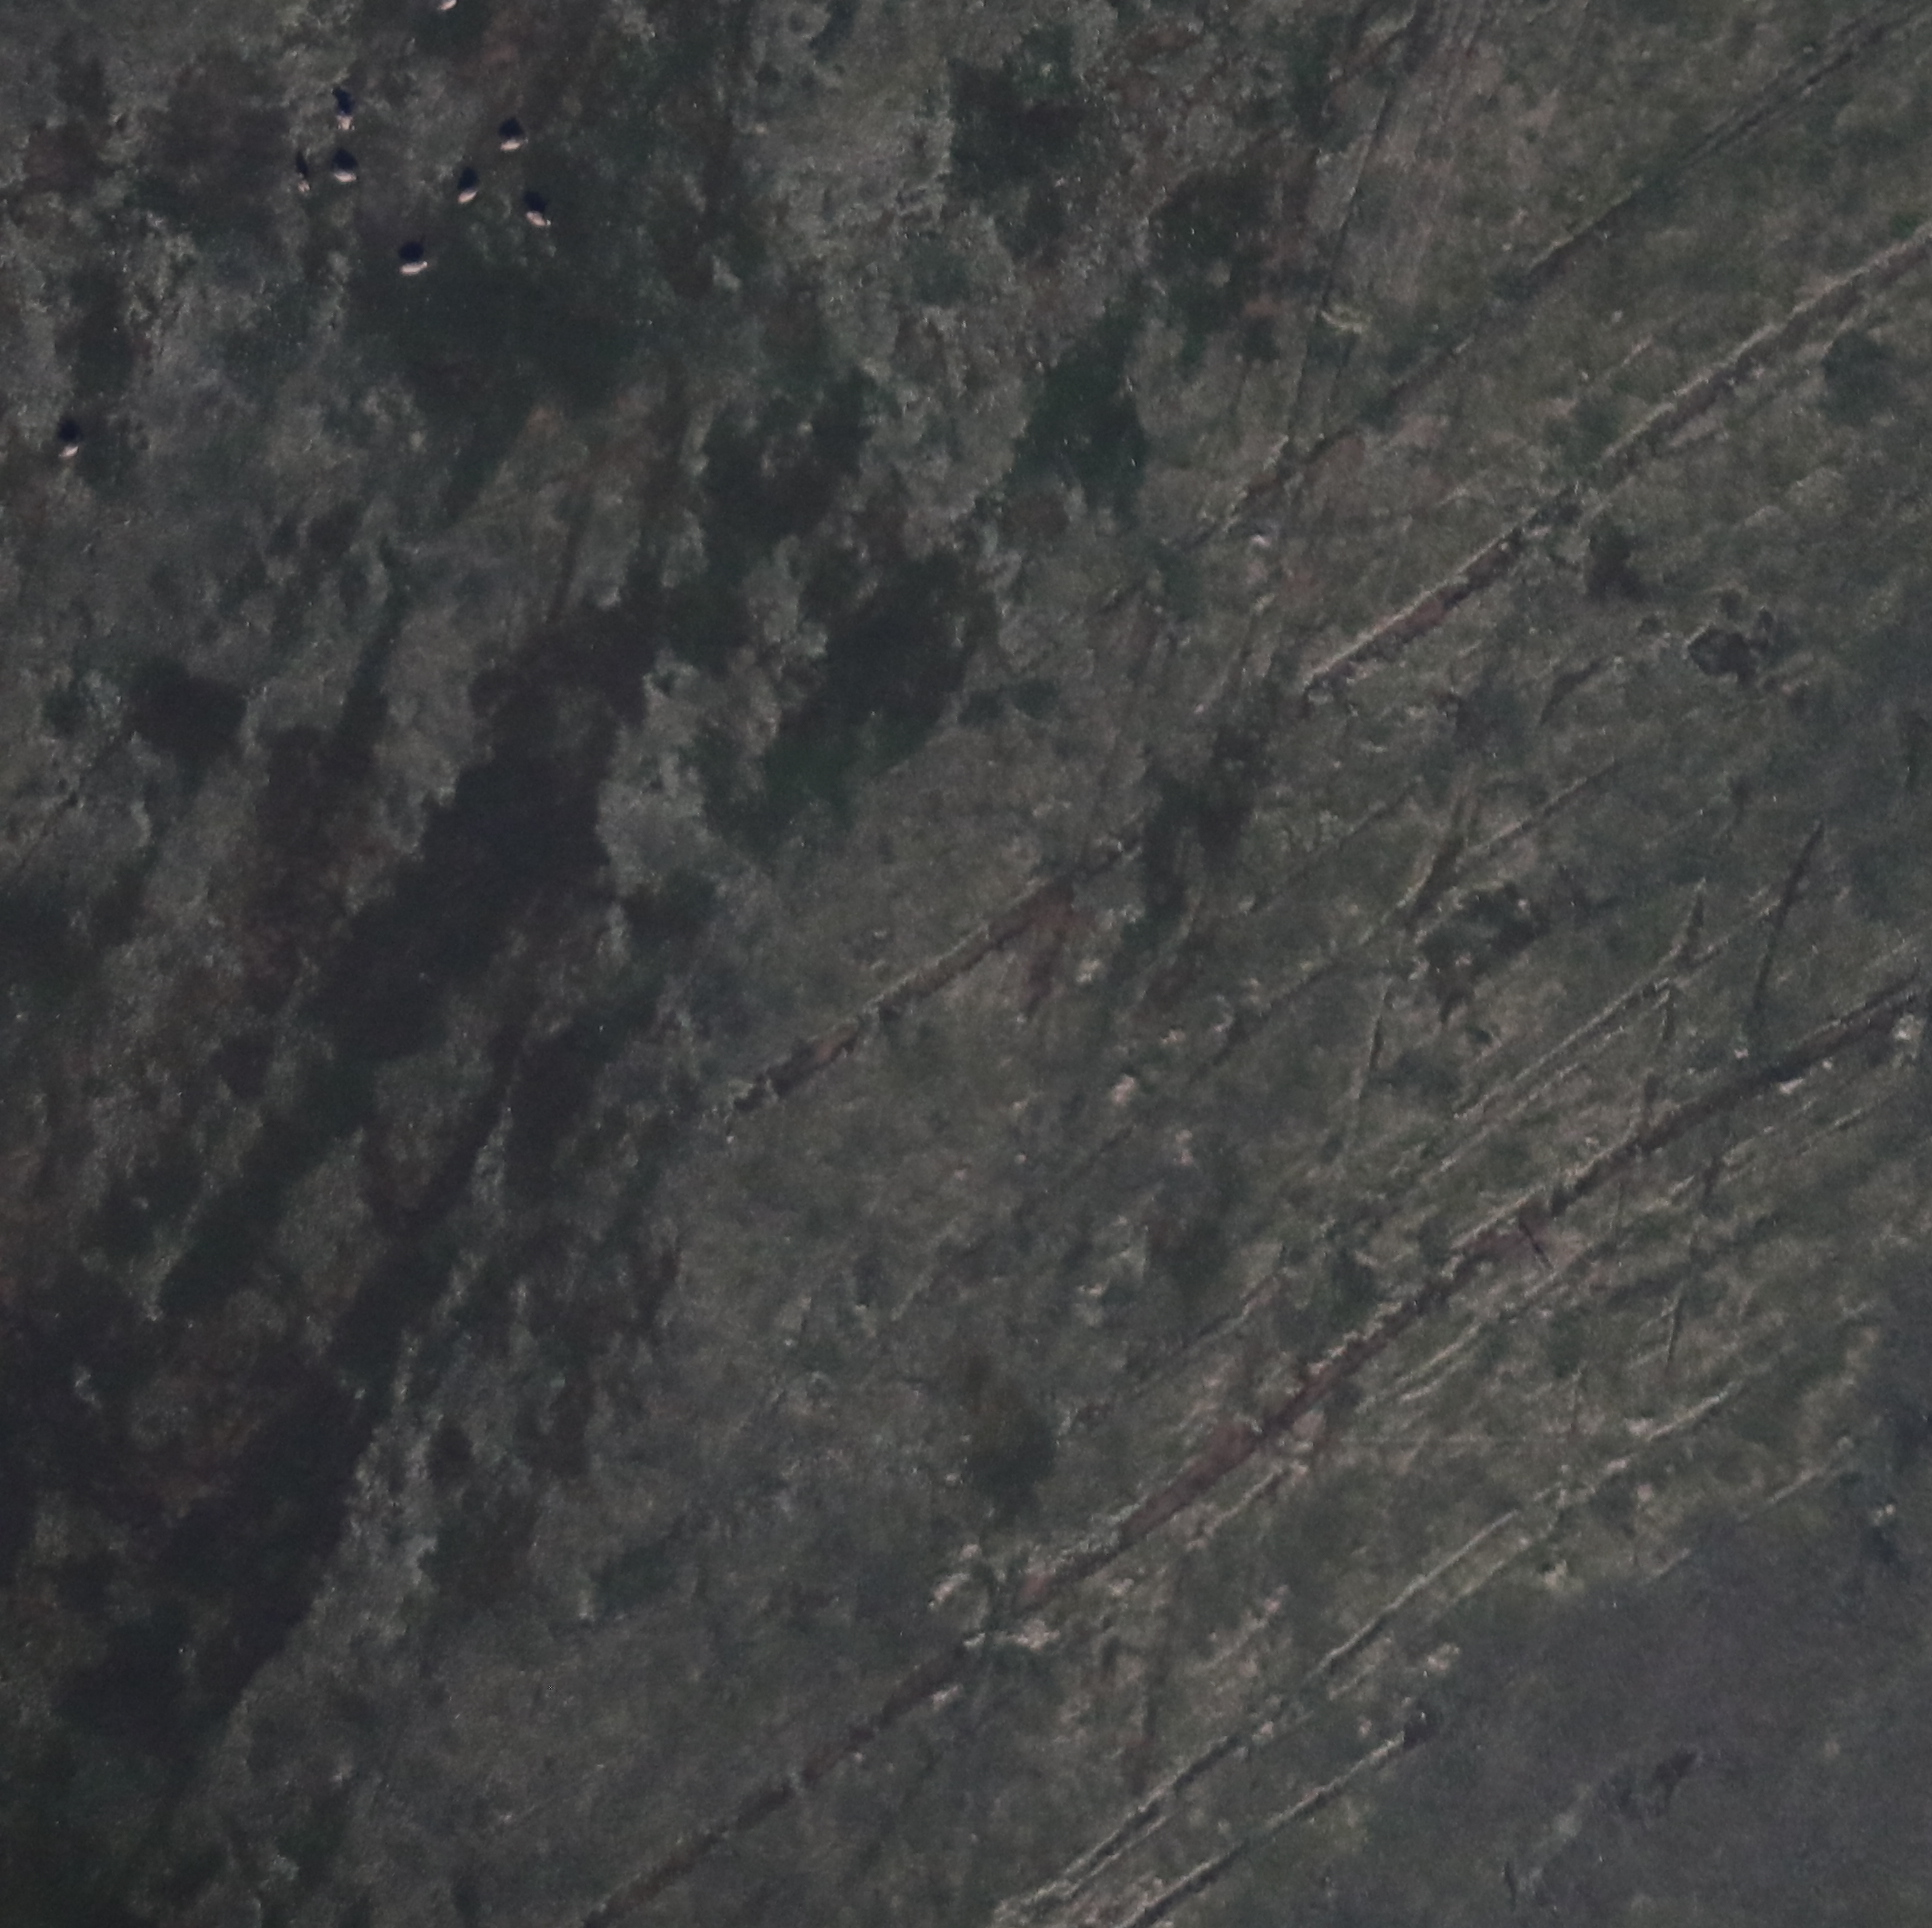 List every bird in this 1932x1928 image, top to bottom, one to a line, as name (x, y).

Canada goose (445, 1)
Canada goose (344, 120)
Canada goose (514, 146)
Canada goose (344, 175)
Canada goose (305, 187)
Canada goose (468, 194)
Canada goose (537, 217)
Canada goose (412, 265)
Canada goose (70, 448)